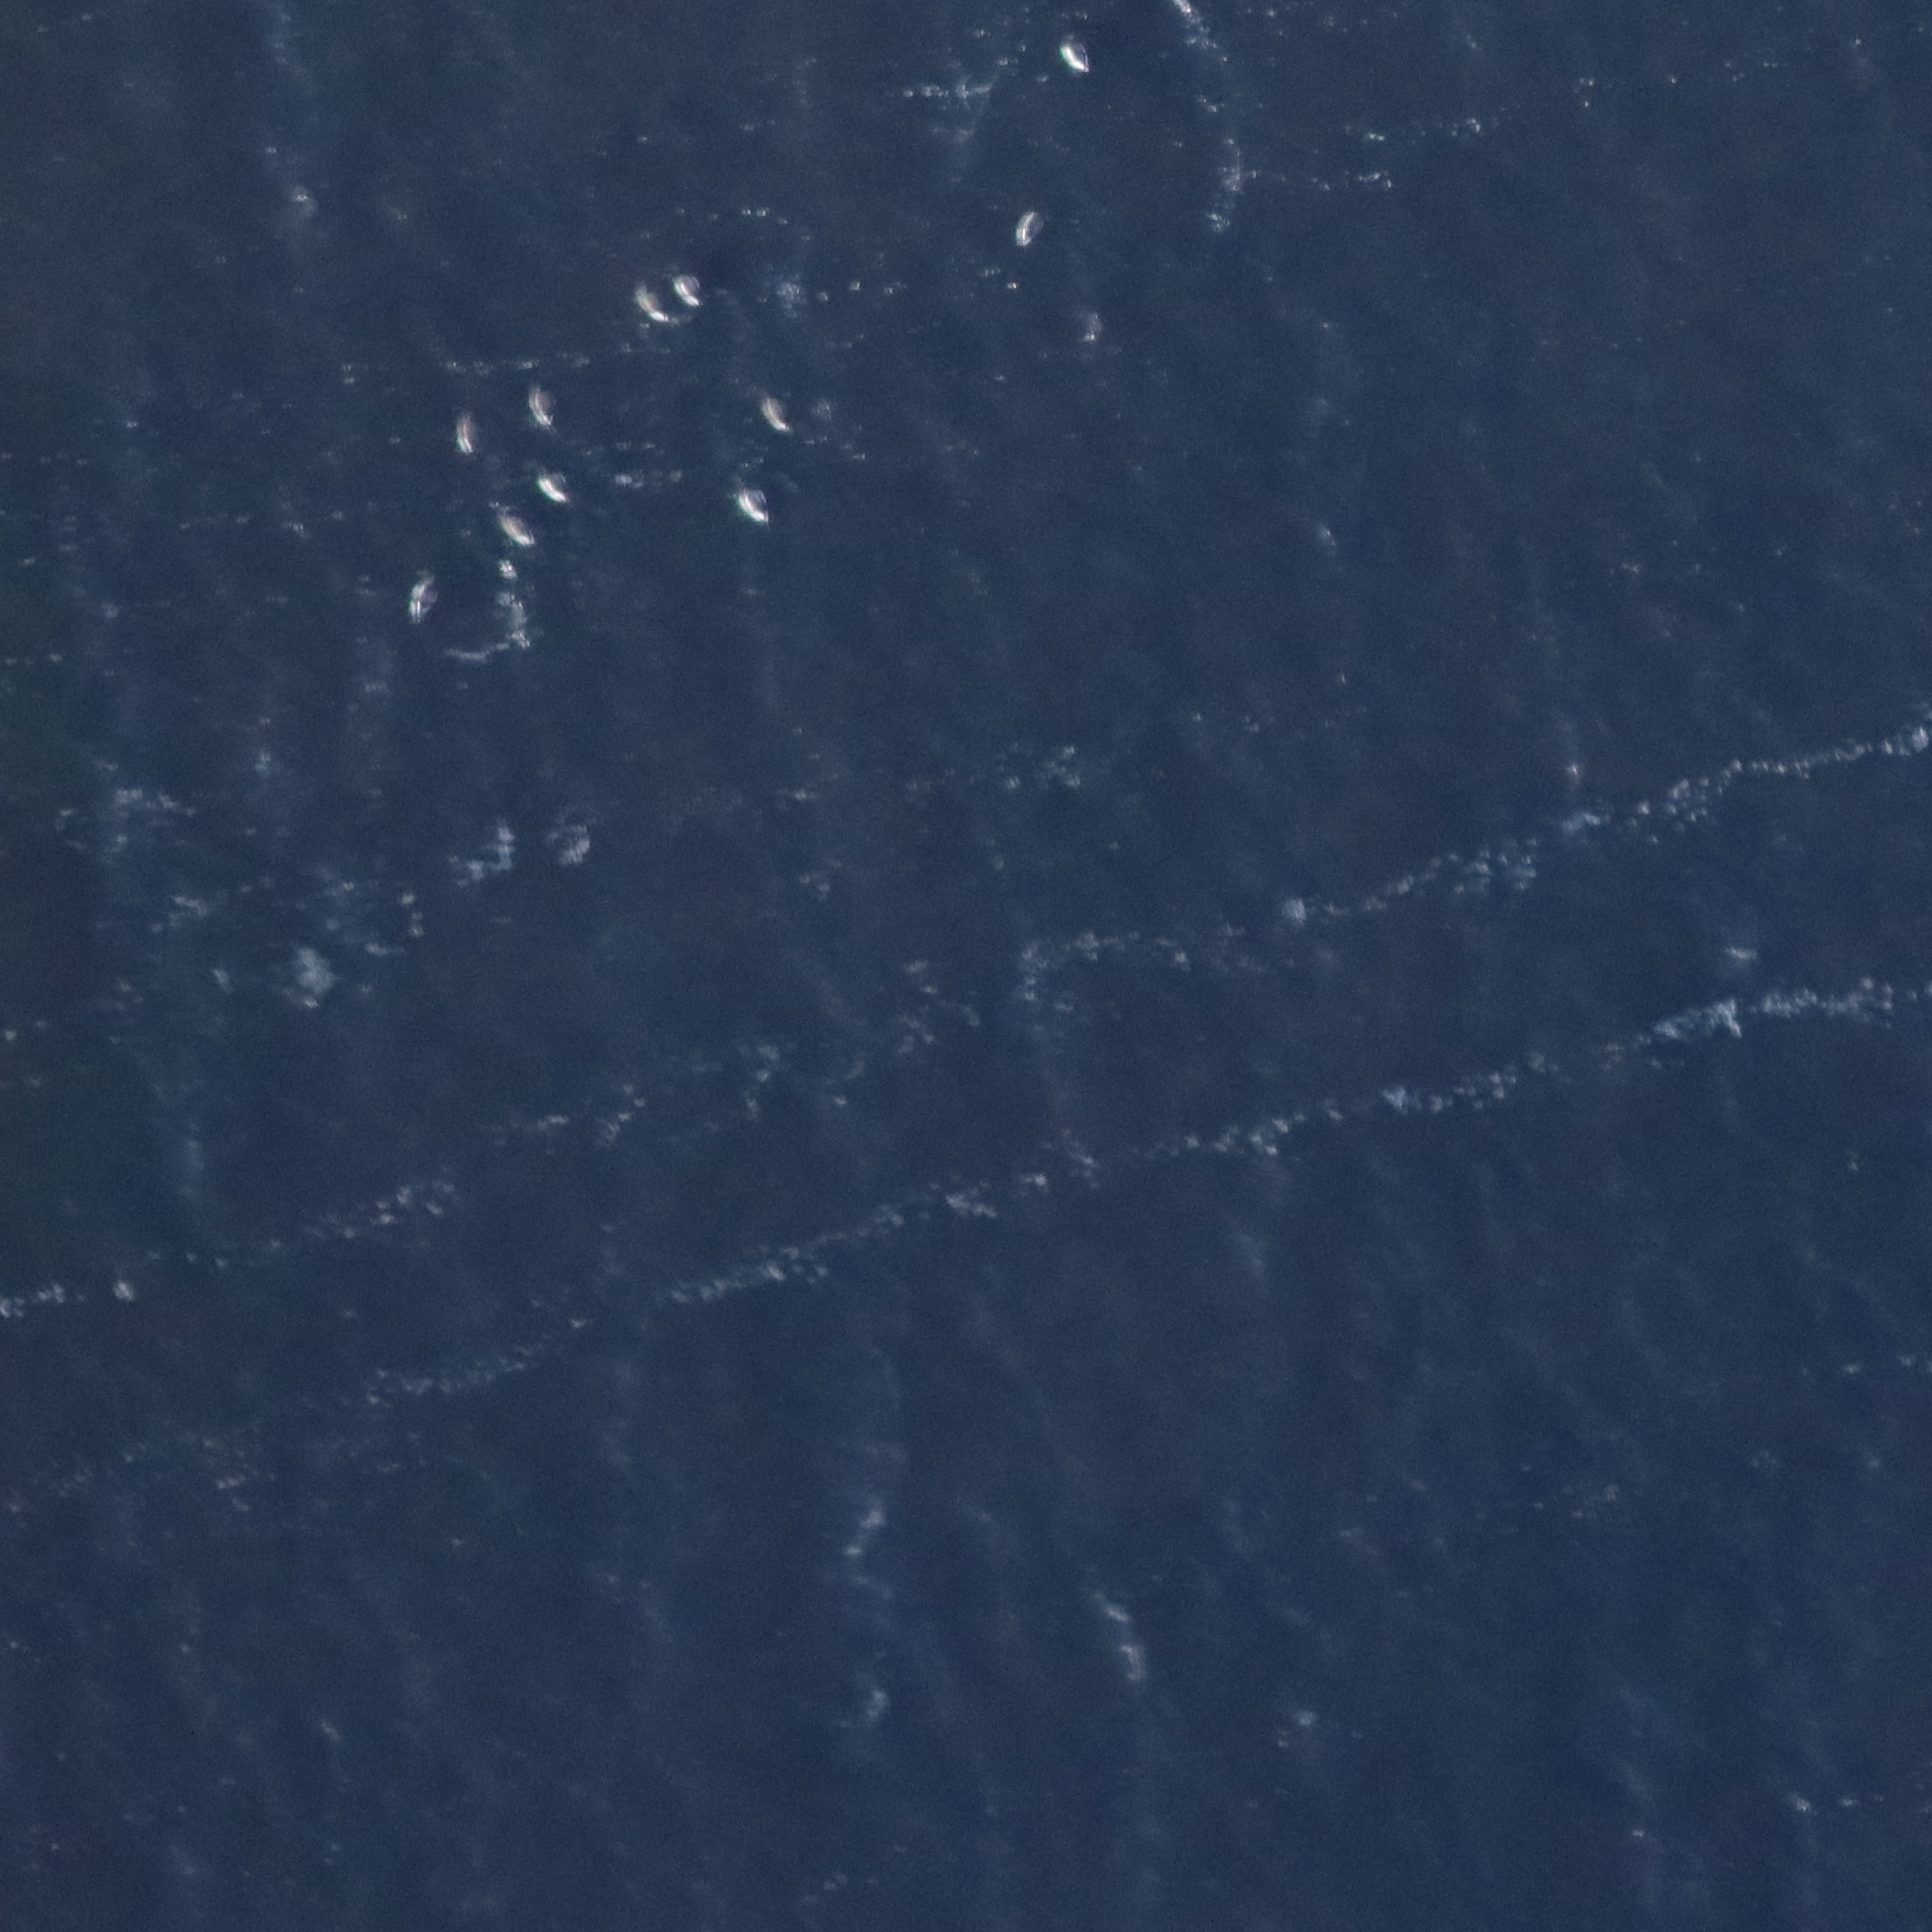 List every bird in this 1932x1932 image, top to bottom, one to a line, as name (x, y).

brant (1076, 54)
brant (1032, 227)
brant (683, 290)
brant (652, 302)
brant (539, 405)
brant (778, 412)
brant (466, 429)
brant (557, 487)
brant (751, 504)
brant (515, 531)
brant (423, 591)